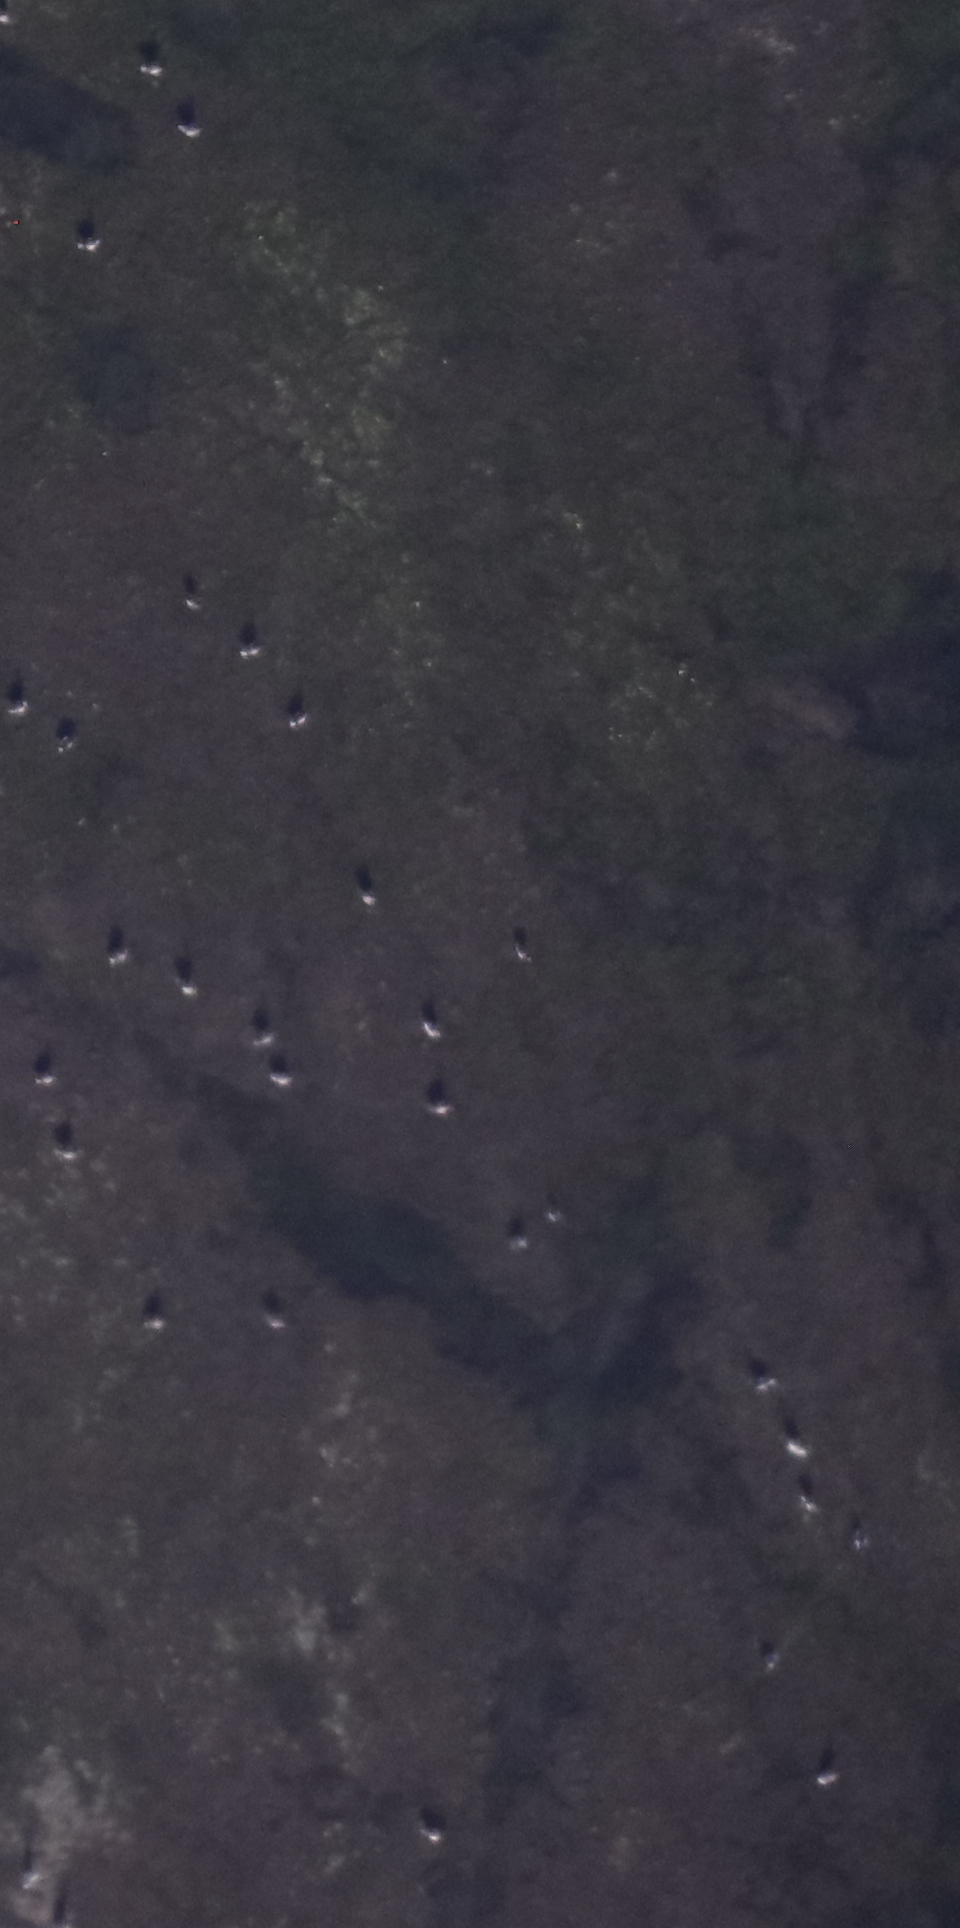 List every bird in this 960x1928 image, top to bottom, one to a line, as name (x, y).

brant (6, 21)
brant (147, 73)
brant (186, 132)
brant (93, 246)
brant (191, 611)
brant (259, 662)
brant (8, 709)
brant (297, 724)
brant (64, 742)
brant (371, 893)
brant (120, 957)
brant (520, 957)
brant (184, 988)
brant (438, 1024)
brant (270, 1038)
brant (54, 1071)
brant (280, 1079)
brant (441, 1097)
brant (69, 1153)
brant (564, 1223)
brant (525, 1239)
brant (274, 1319)
brant (167, 1327)
brant (775, 1388)
brant (806, 1450)
brant (809, 1501)
brant (859, 1538)
brant (776, 1649)
brant (830, 1769)
brant (425, 1833)
brant (25, 1882)